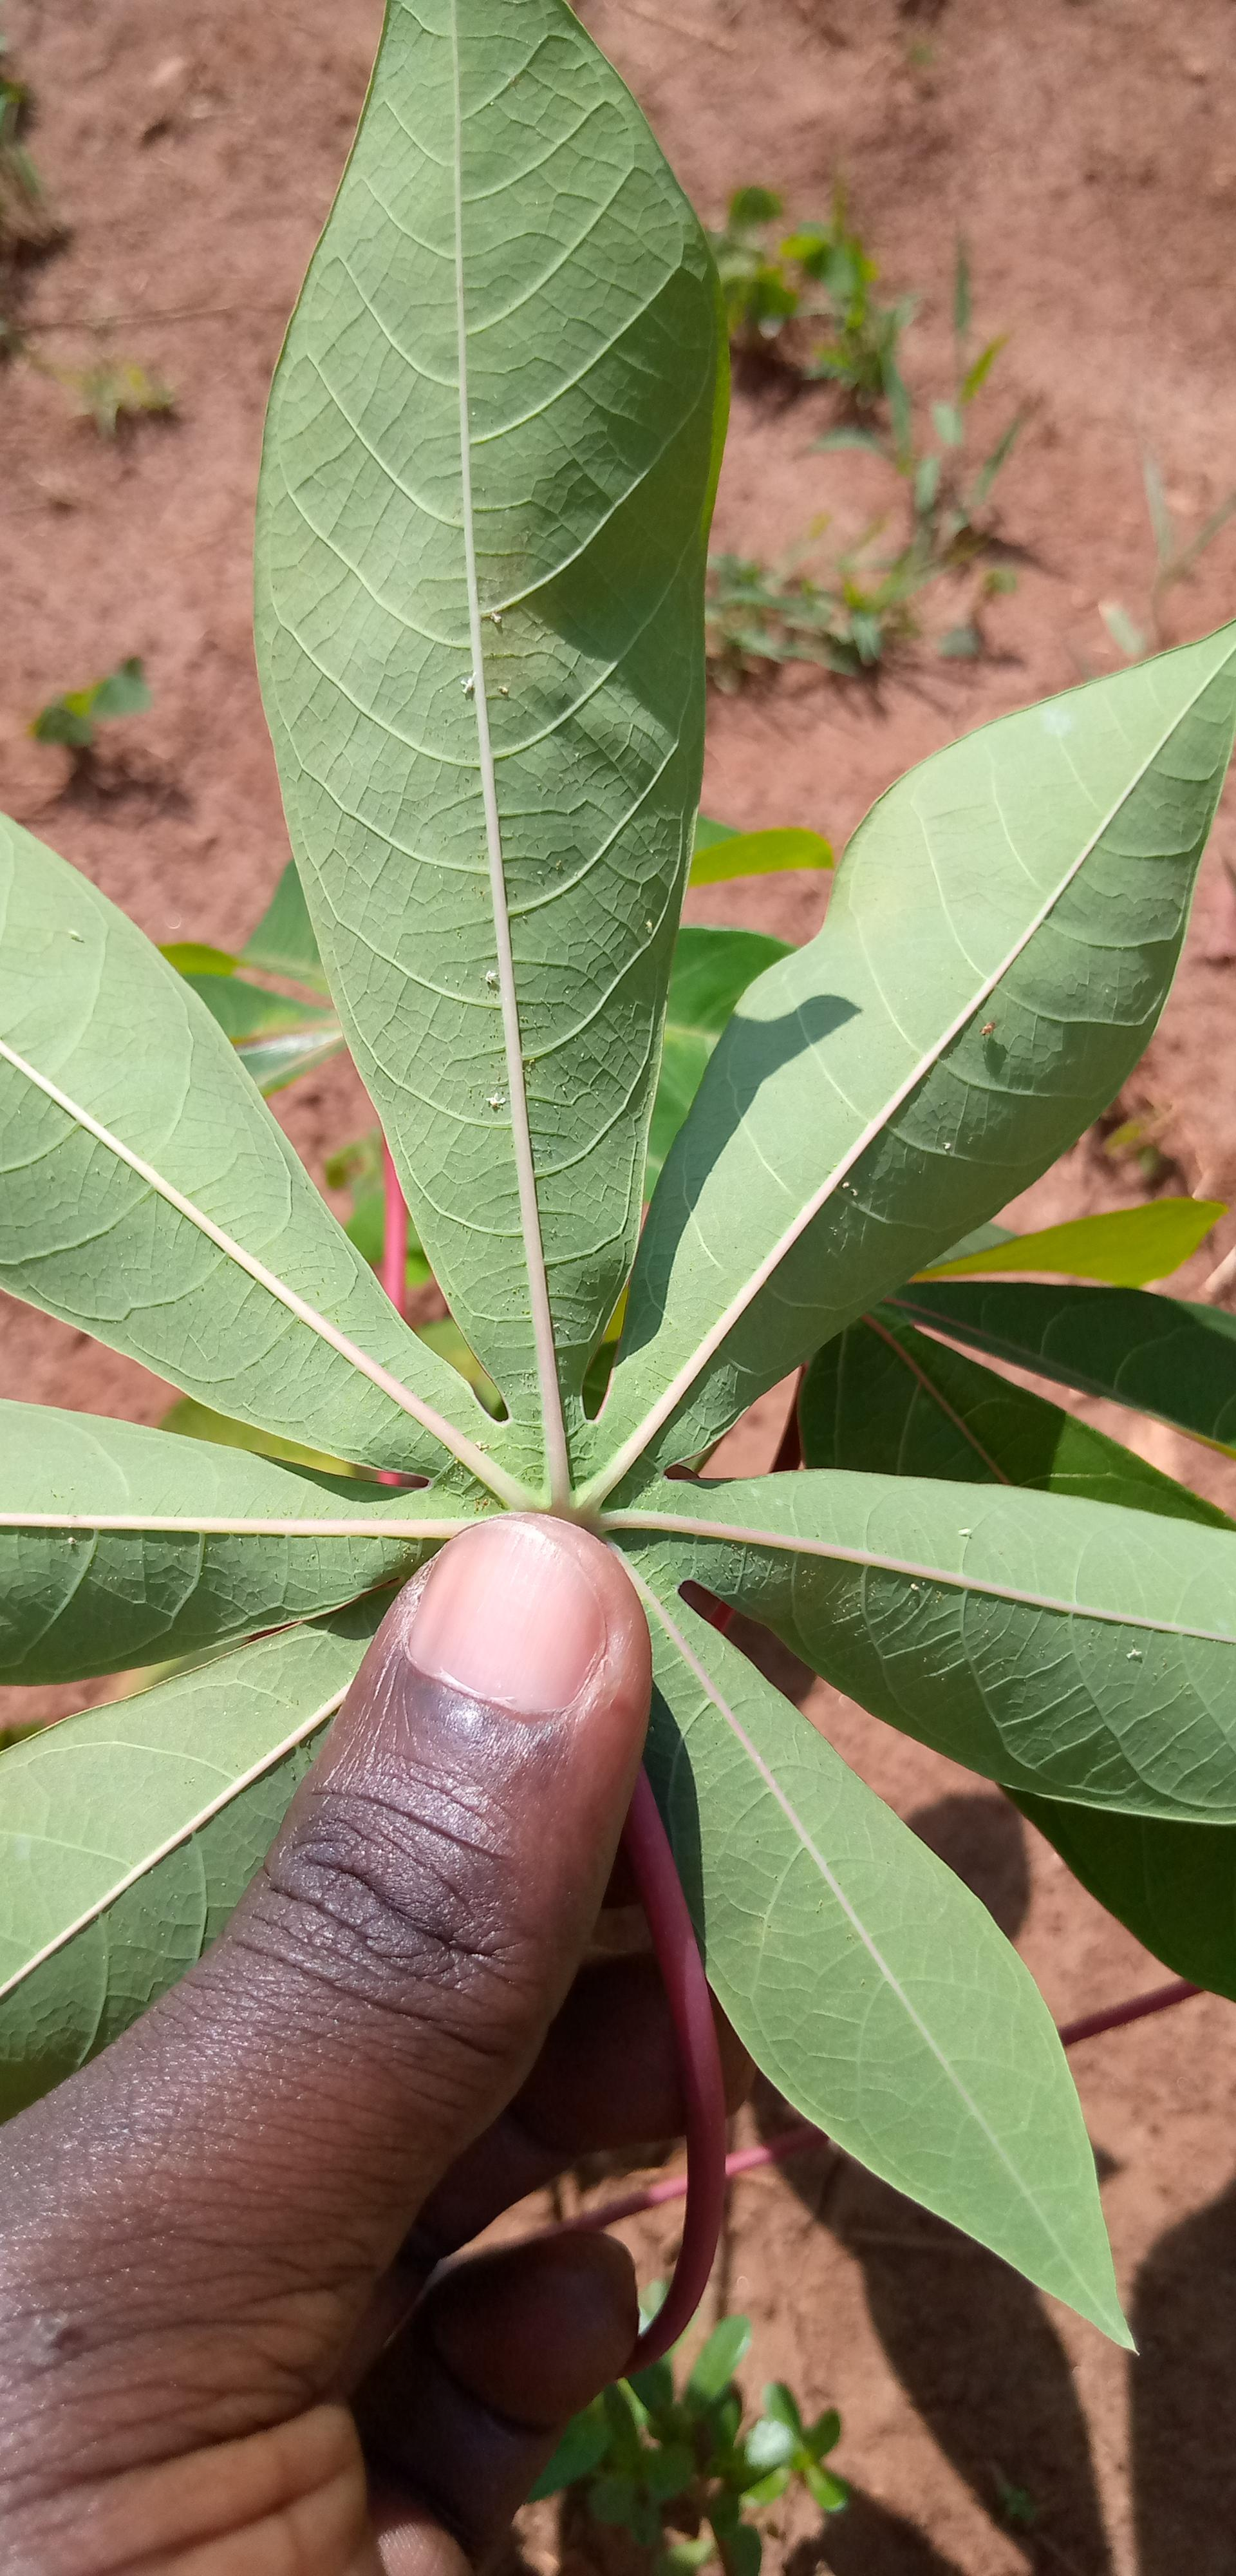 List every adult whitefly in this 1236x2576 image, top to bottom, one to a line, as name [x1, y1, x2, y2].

whitefly [489, 612, 503, 627]
whitefly [458, 671, 474, 697]
whitefly [496, 684, 518, 701]
whitefly [644, 917, 662, 940]
whitefly [60, 925, 87, 943]
whitefly [483, 967, 499, 989]
whitefly [479, 1094, 513, 1112]
whitefly [941, 1139, 959, 1153]
whitefly [837, 1179, 861, 1198]
whitefly [959, 1522, 973, 1546]
whitefly [907, 1580, 920, 1594]
whitefly [1123, 1643, 1146, 1663]